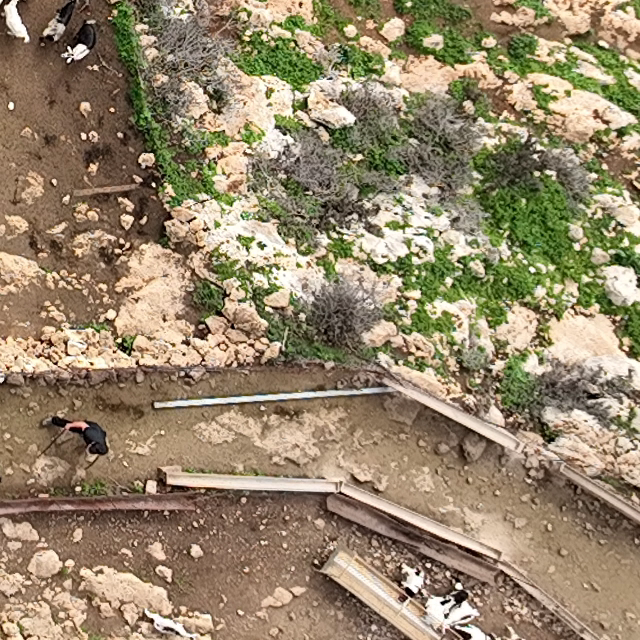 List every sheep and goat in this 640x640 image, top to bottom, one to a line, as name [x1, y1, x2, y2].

goat [0, 0, 5, 35]
goat [2, 0, 31, 43]
goat [39, 0, 79, 45]
goat [61, 21, 97, 64]
goat [0, 368, 5, 405]
goat [396, 562, 426, 603]
goat [443, 590, 468, 616]
goat [425, 595, 444, 629]
goat [443, 601, 480, 630]
goat [141, 607, 197, 639]
goat [453, 625, 491, 639]